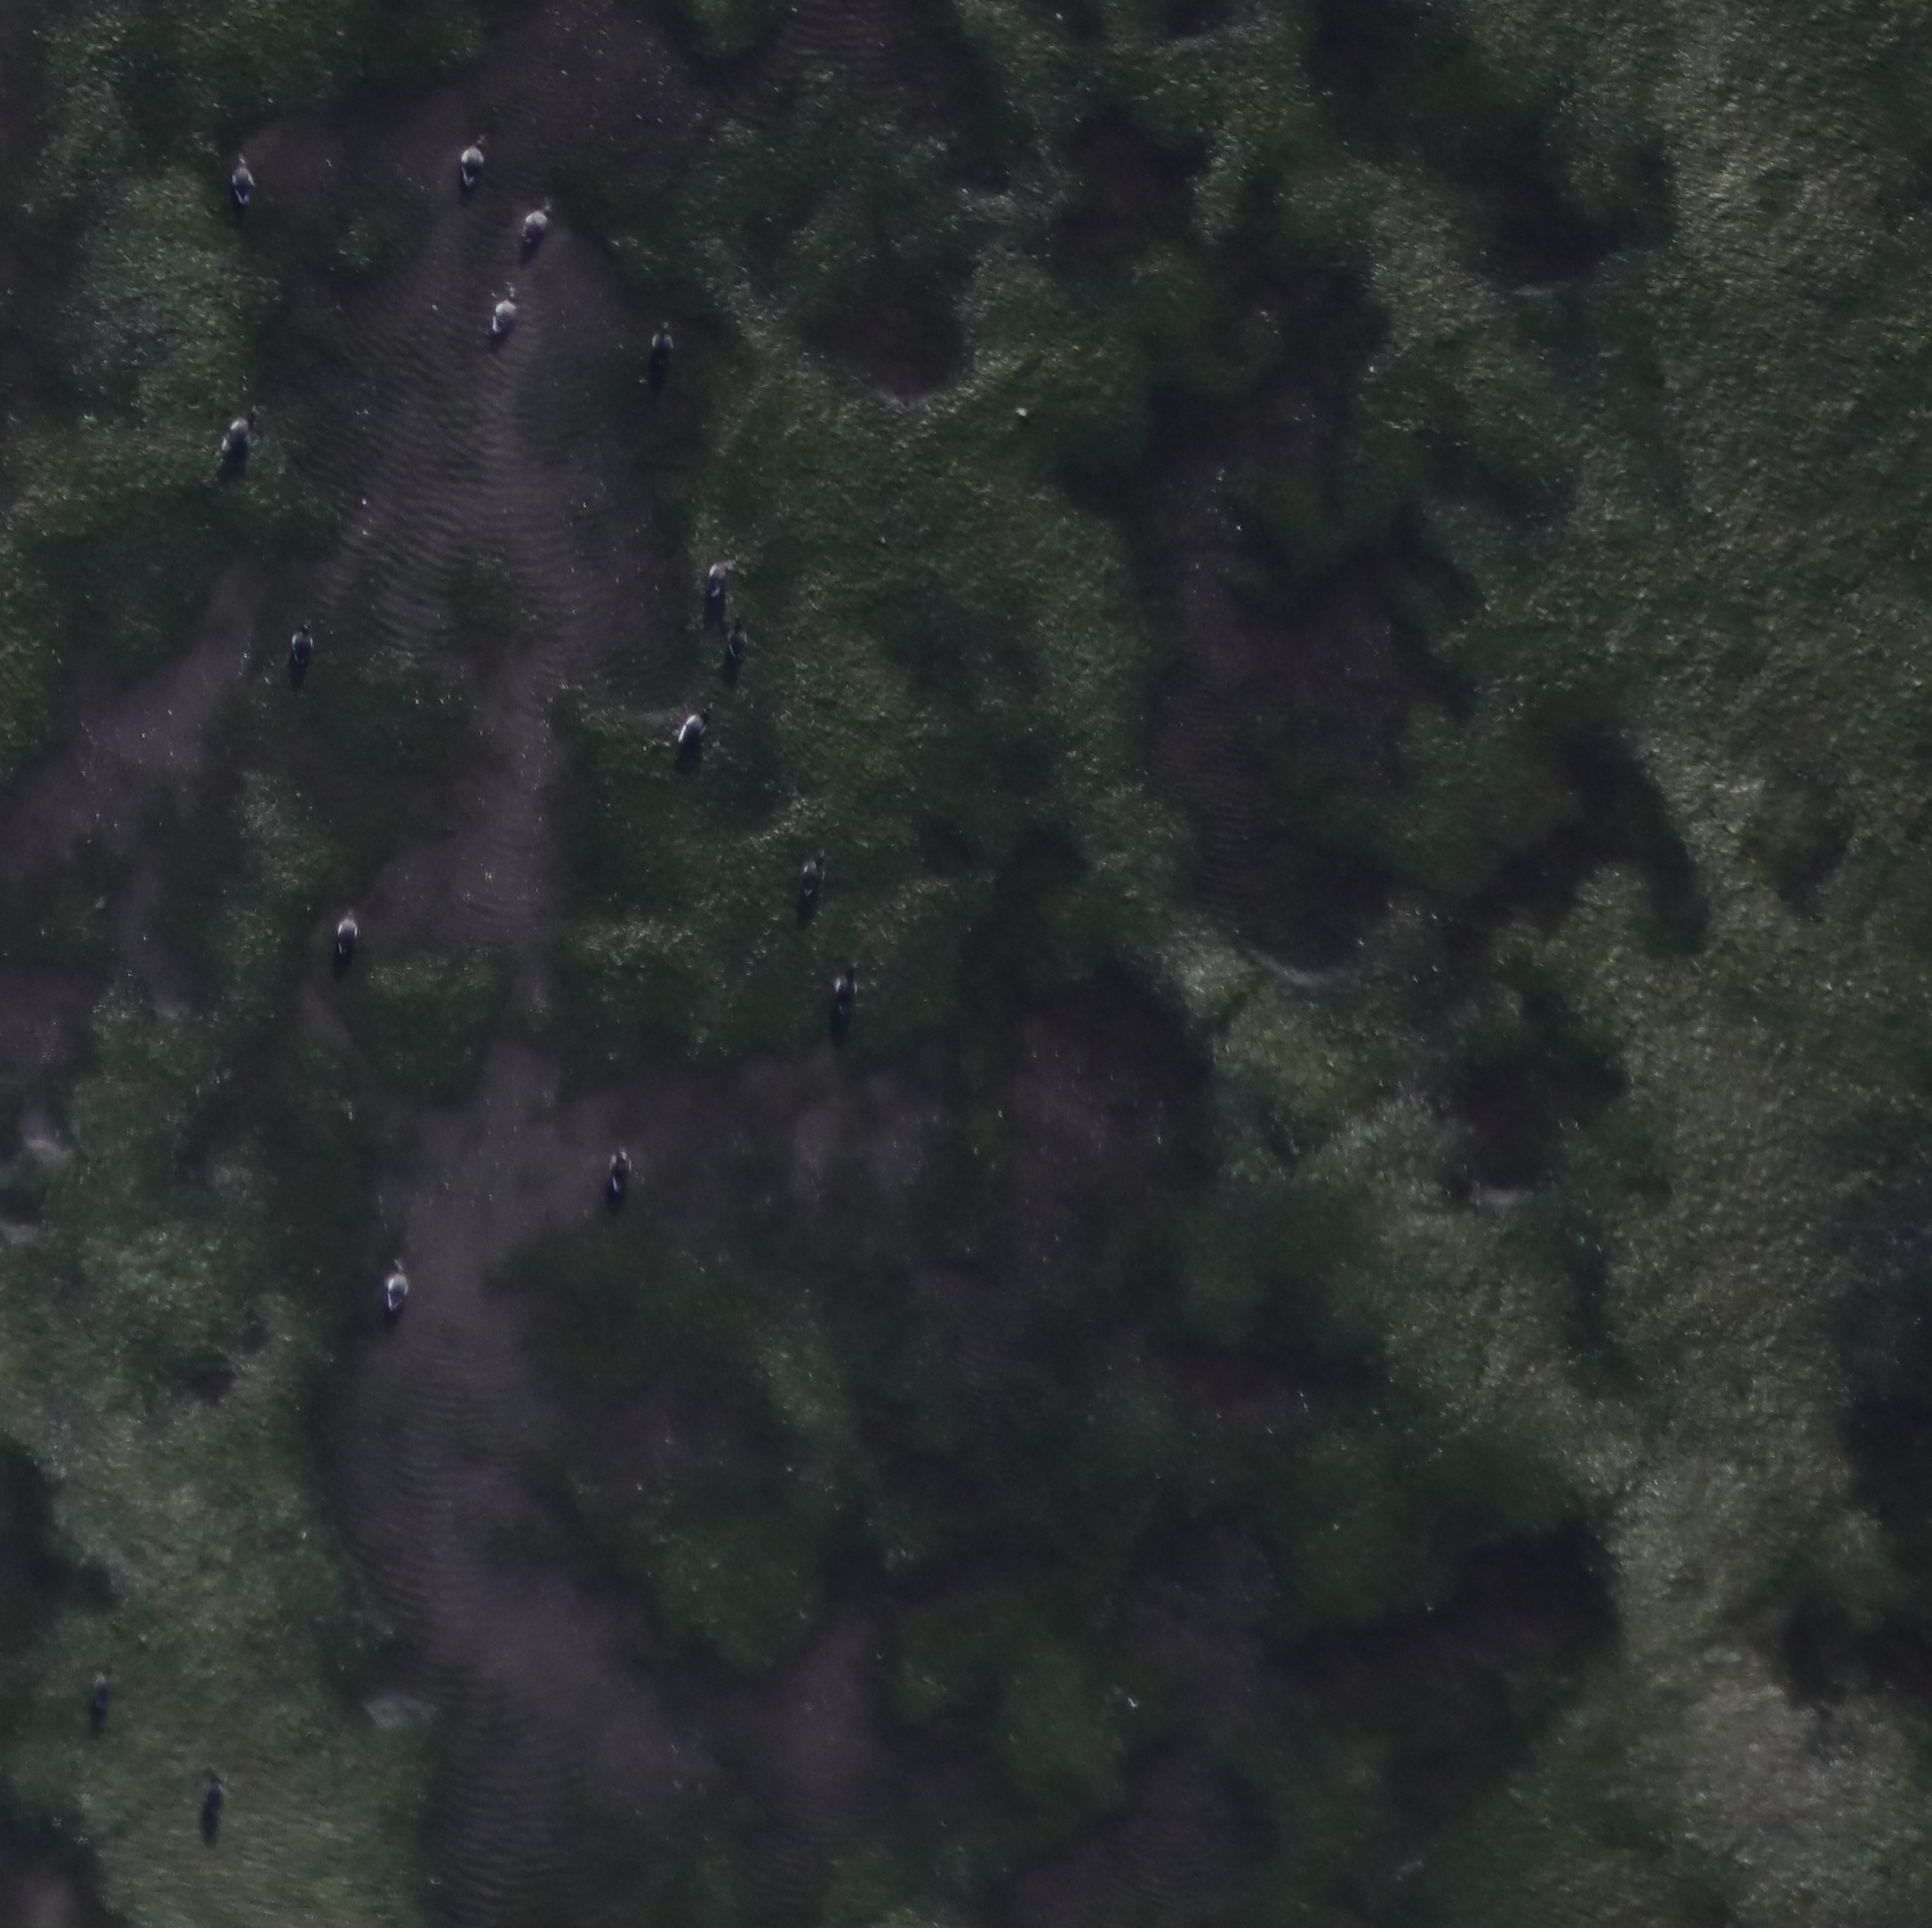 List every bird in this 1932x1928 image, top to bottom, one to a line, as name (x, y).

brant (473, 160)
brant (243, 182)
brant (532, 223)
brant (506, 311)
brant (659, 345)
brant (239, 443)
brant (722, 573)
brant (739, 640)
brant (300, 641)
brant (692, 727)
brant (808, 863)
brant (345, 933)
brant (845, 987)
brant (624, 1168)
brant (395, 1288)
brant (100, 1694)
brant (216, 1793)